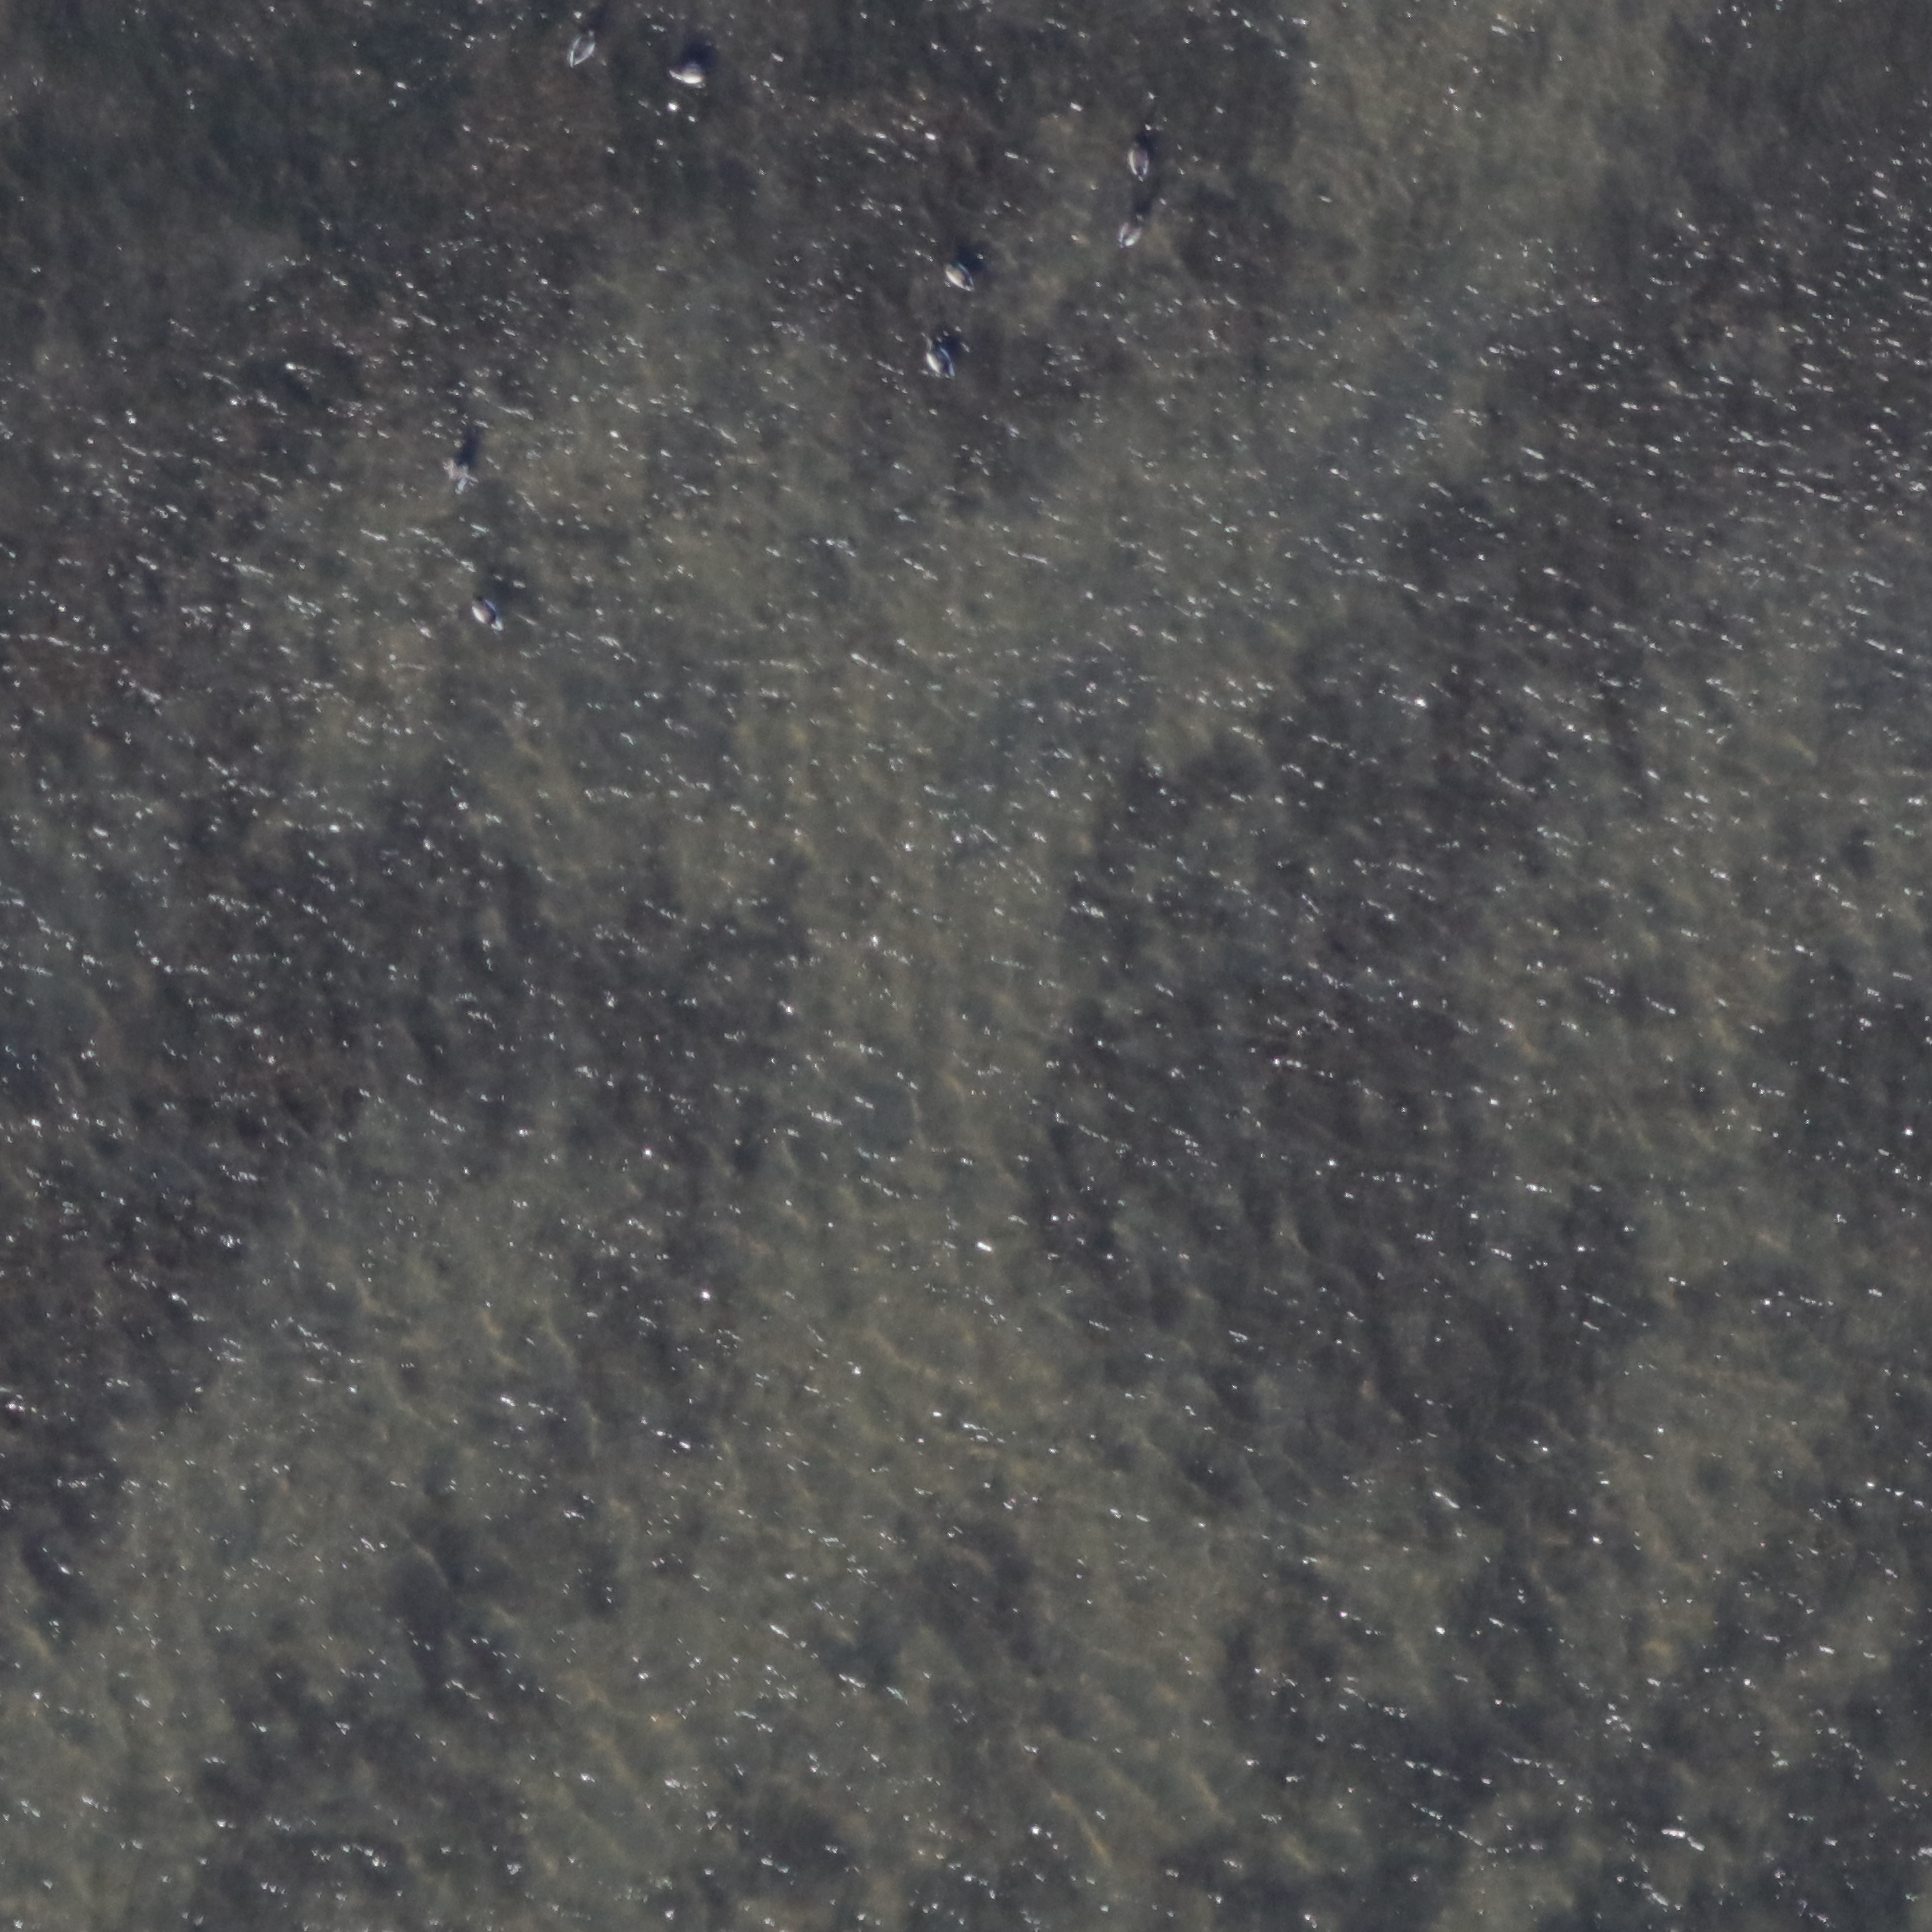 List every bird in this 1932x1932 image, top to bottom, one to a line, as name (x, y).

brant (584, 47)
brant (688, 74)
brant (1137, 161)
brant (1135, 229)
brant (959, 277)
brant (941, 357)
brant (457, 474)
brant (486, 612)